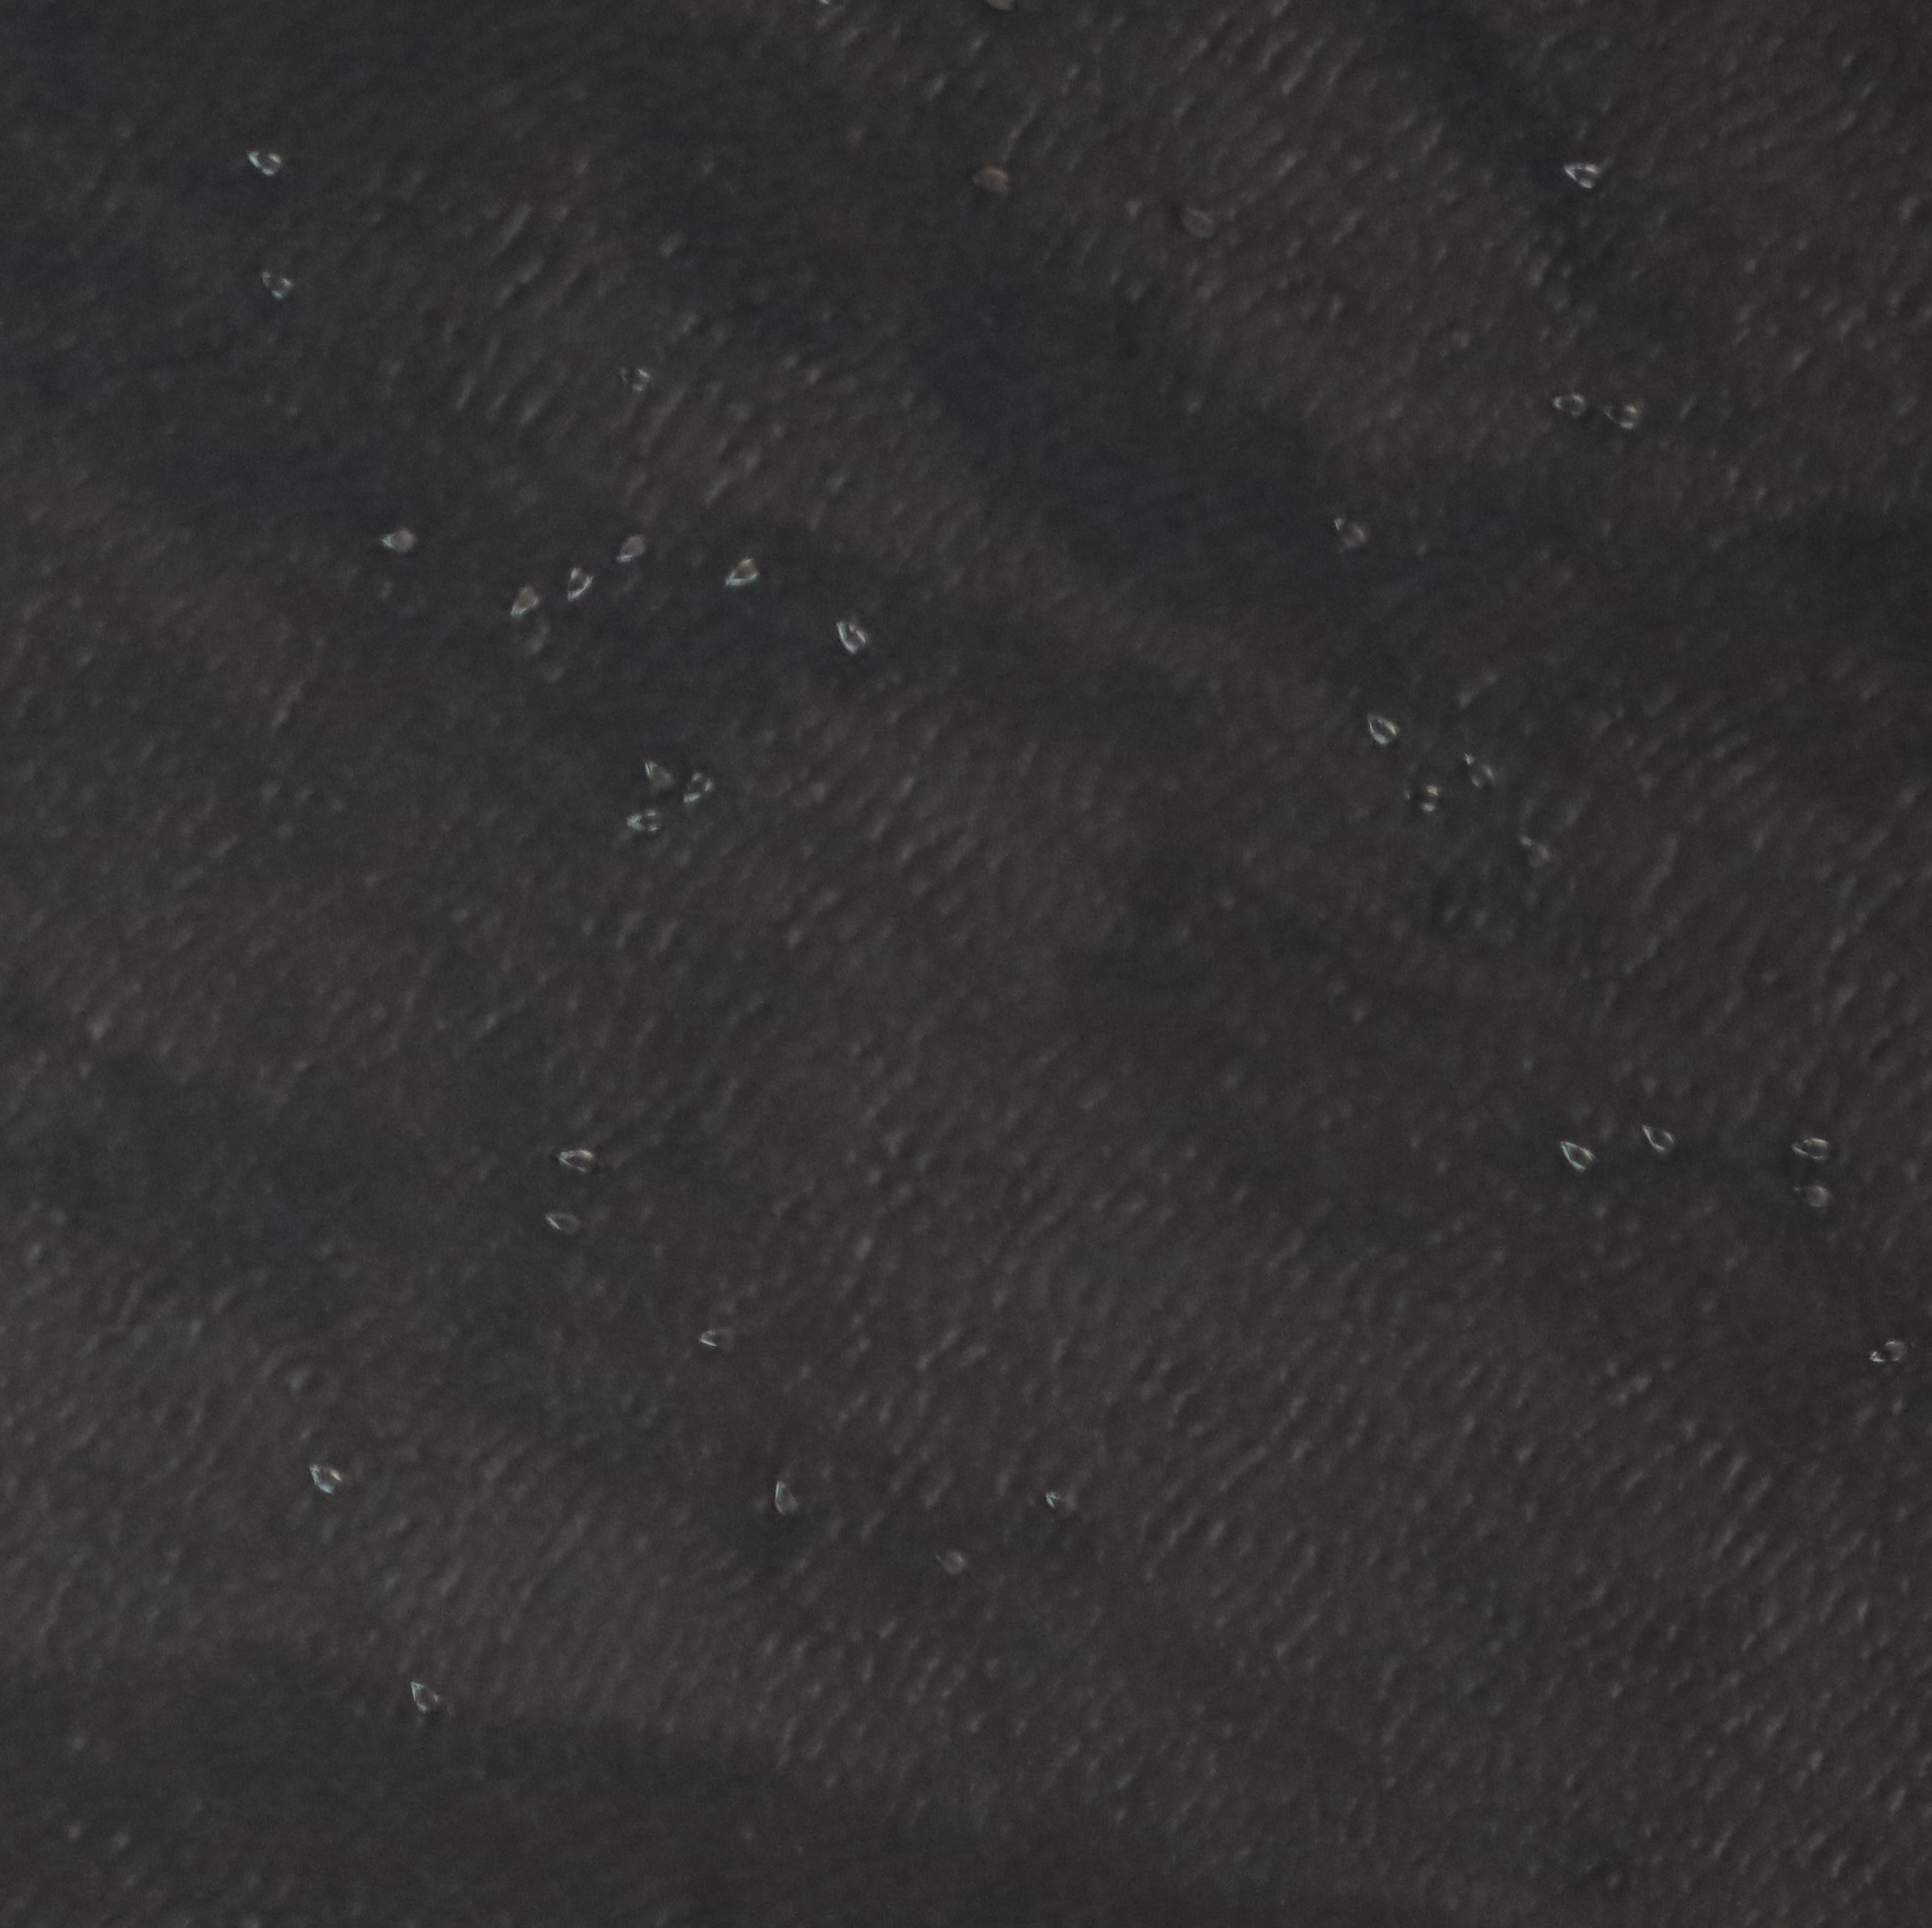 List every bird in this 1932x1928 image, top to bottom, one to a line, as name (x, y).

brant (266, 162)
brant (1580, 175)
Canada goose (994, 177)
Canada goose (1202, 222)
brant (278, 283)
brant (636, 382)
brant (1573, 406)
brant (1626, 418)
brant (1351, 530)
brant (400, 532)
brant (633, 544)
brant (746, 571)
brant (577, 582)
brant (528, 593)
brant (852, 637)
brant (1381, 730)
brant (1473, 768)
brant (661, 778)
brant (700, 791)
brant (1424, 793)
brant (639, 822)
brant (1540, 852)
brant (1658, 1141)
brant (1816, 1149)
brant (1580, 1156)
brant (581, 1161)
brant (1813, 1197)
brant (561, 1220)
brant (712, 1339)
brant (1891, 1351)
brant (326, 1478)
brant (785, 1499)
brant (1066, 1502)
brant (956, 1562)
brant (425, 1695)